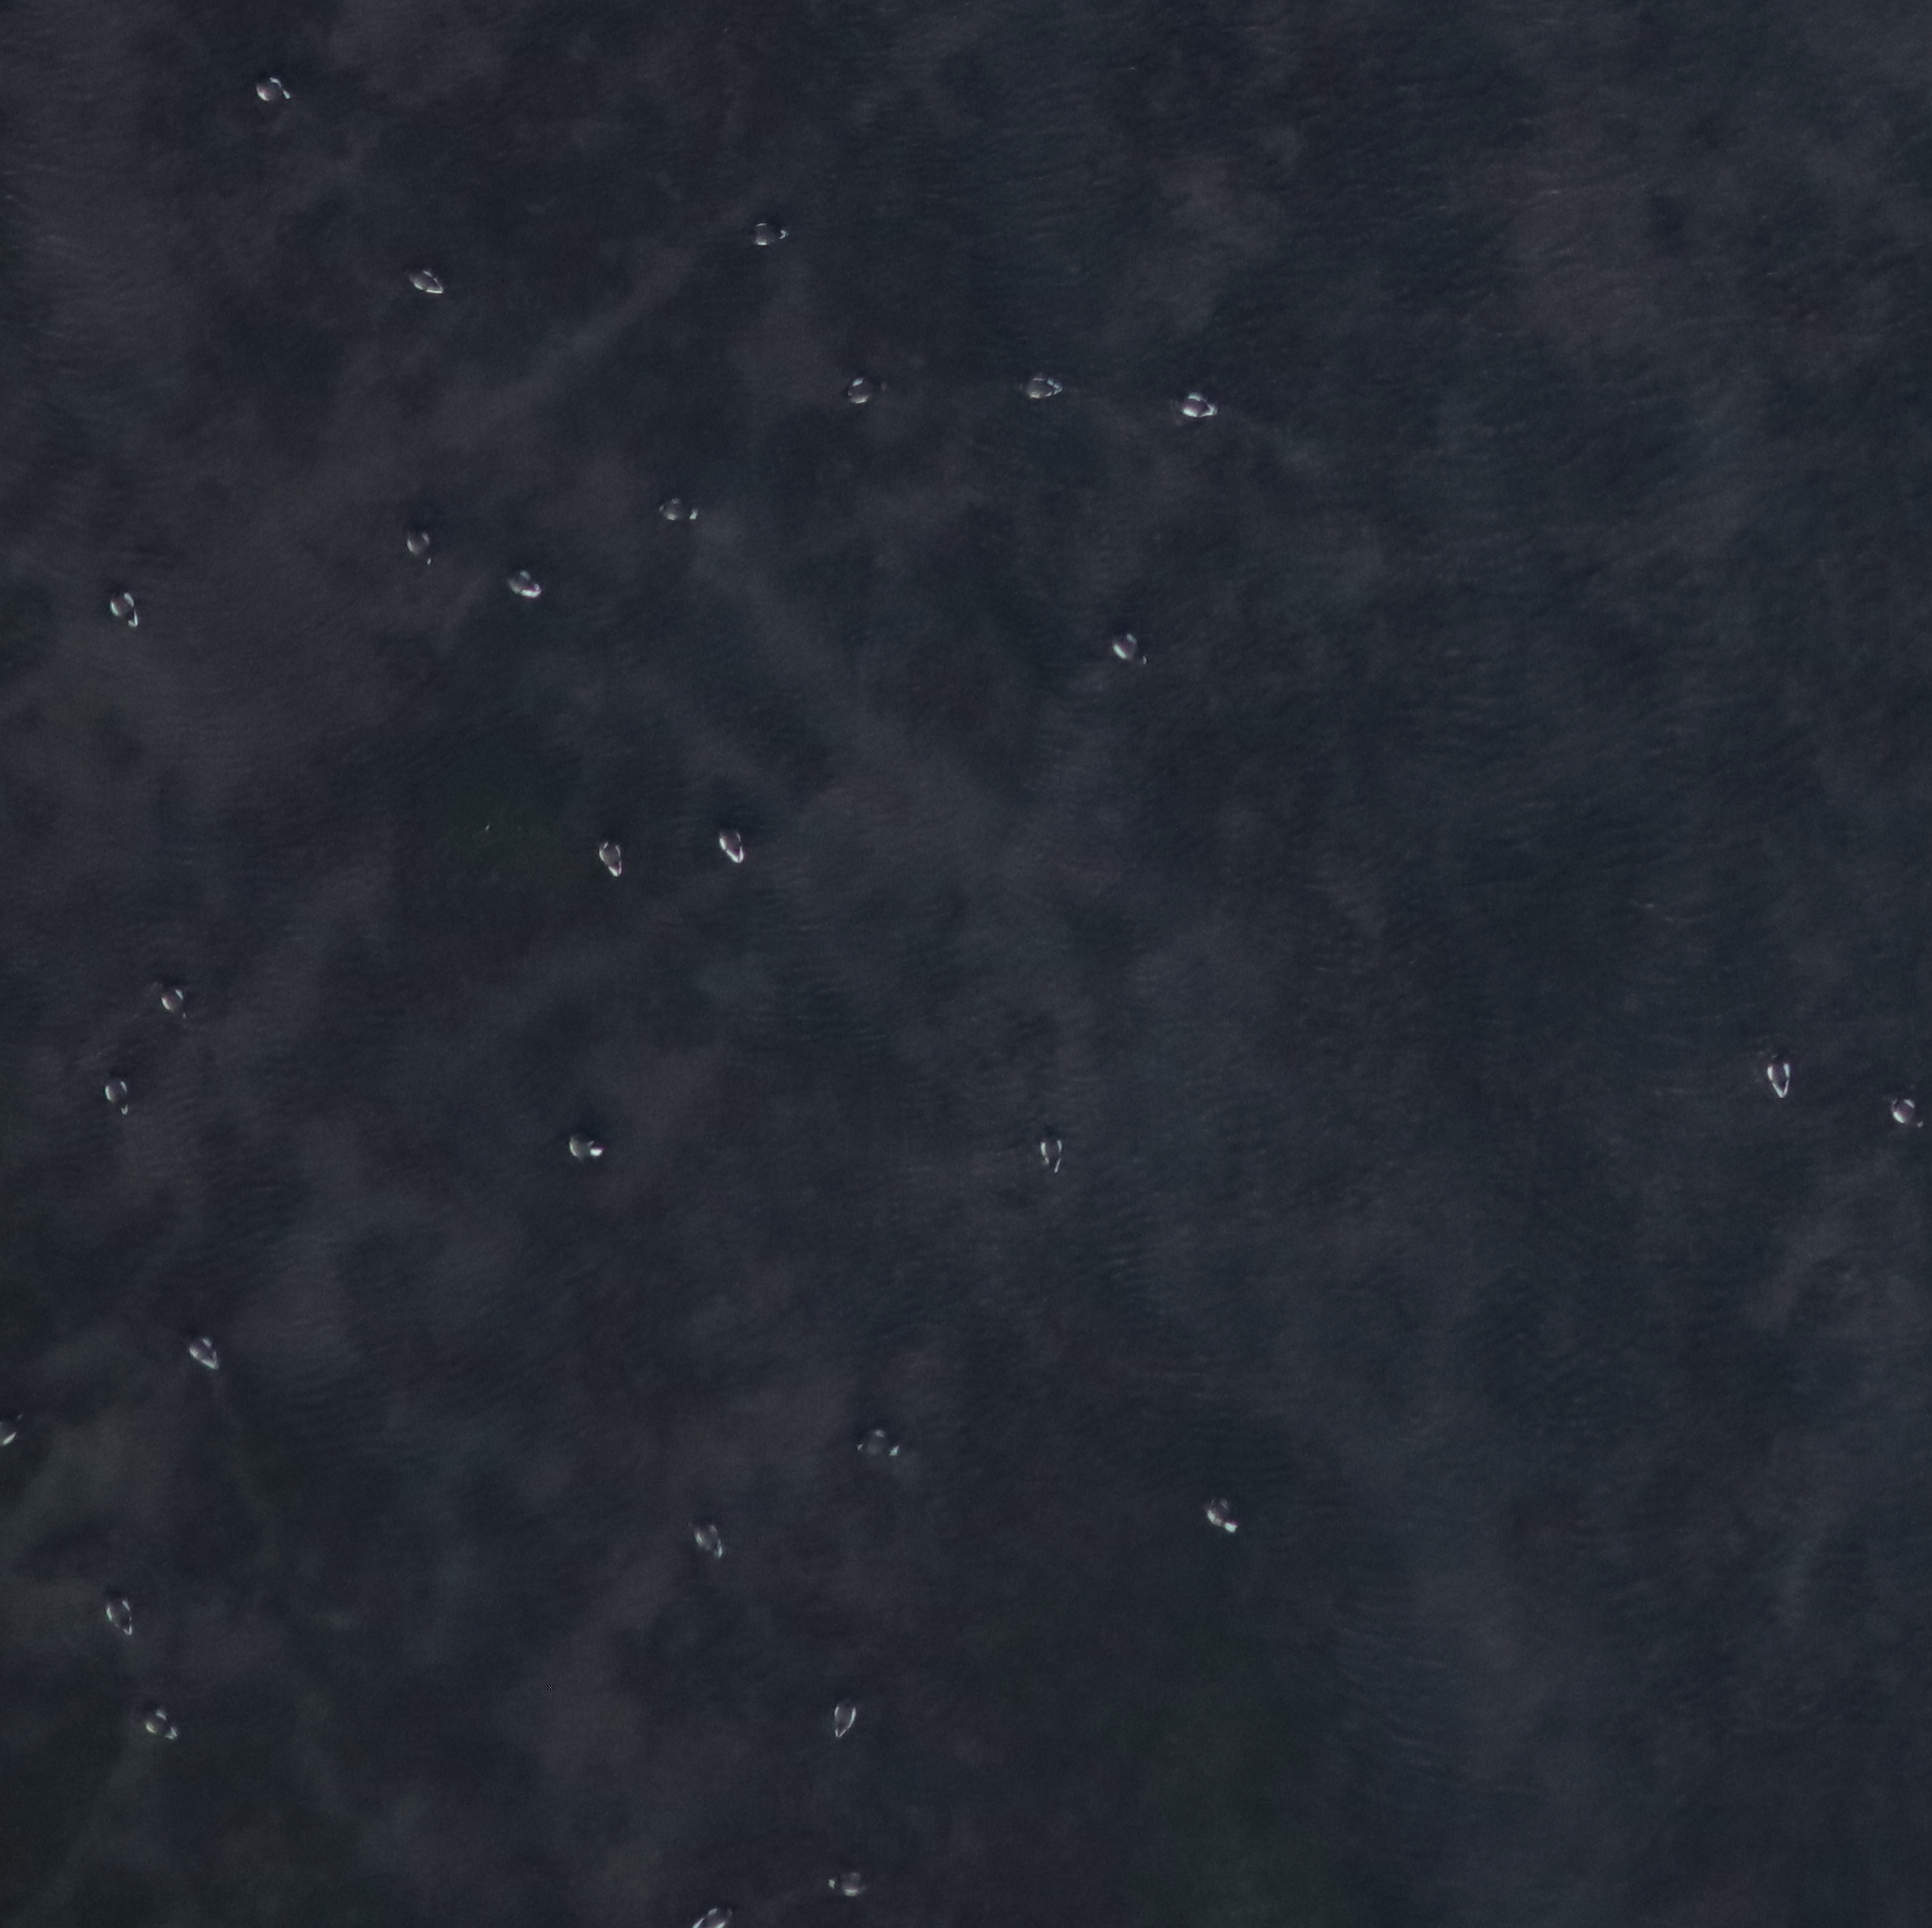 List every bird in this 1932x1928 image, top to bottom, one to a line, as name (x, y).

brant (271, 92)
brant (764, 233)
brant (426, 281)
brant (1040, 386)
brant (863, 391)
brant (1194, 405)
brant (676, 509)
brant (419, 544)
brant (524, 583)
brant (125, 607)
brant (1128, 644)
brant (733, 842)
brant (611, 856)
brant (174, 999)
brant (1777, 1075)
brant (118, 1092)
brant (1905, 1110)
brant (583, 1147)
brant (1053, 1150)
brant (203, 1350)
brant (878, 1446)
brant (1220, 1514)
brant (710, 1539)
brant (121, 1614)
brant (845, 1716)
brant (158, 1723)
brant (848, 1882)
brant (714, 1920)